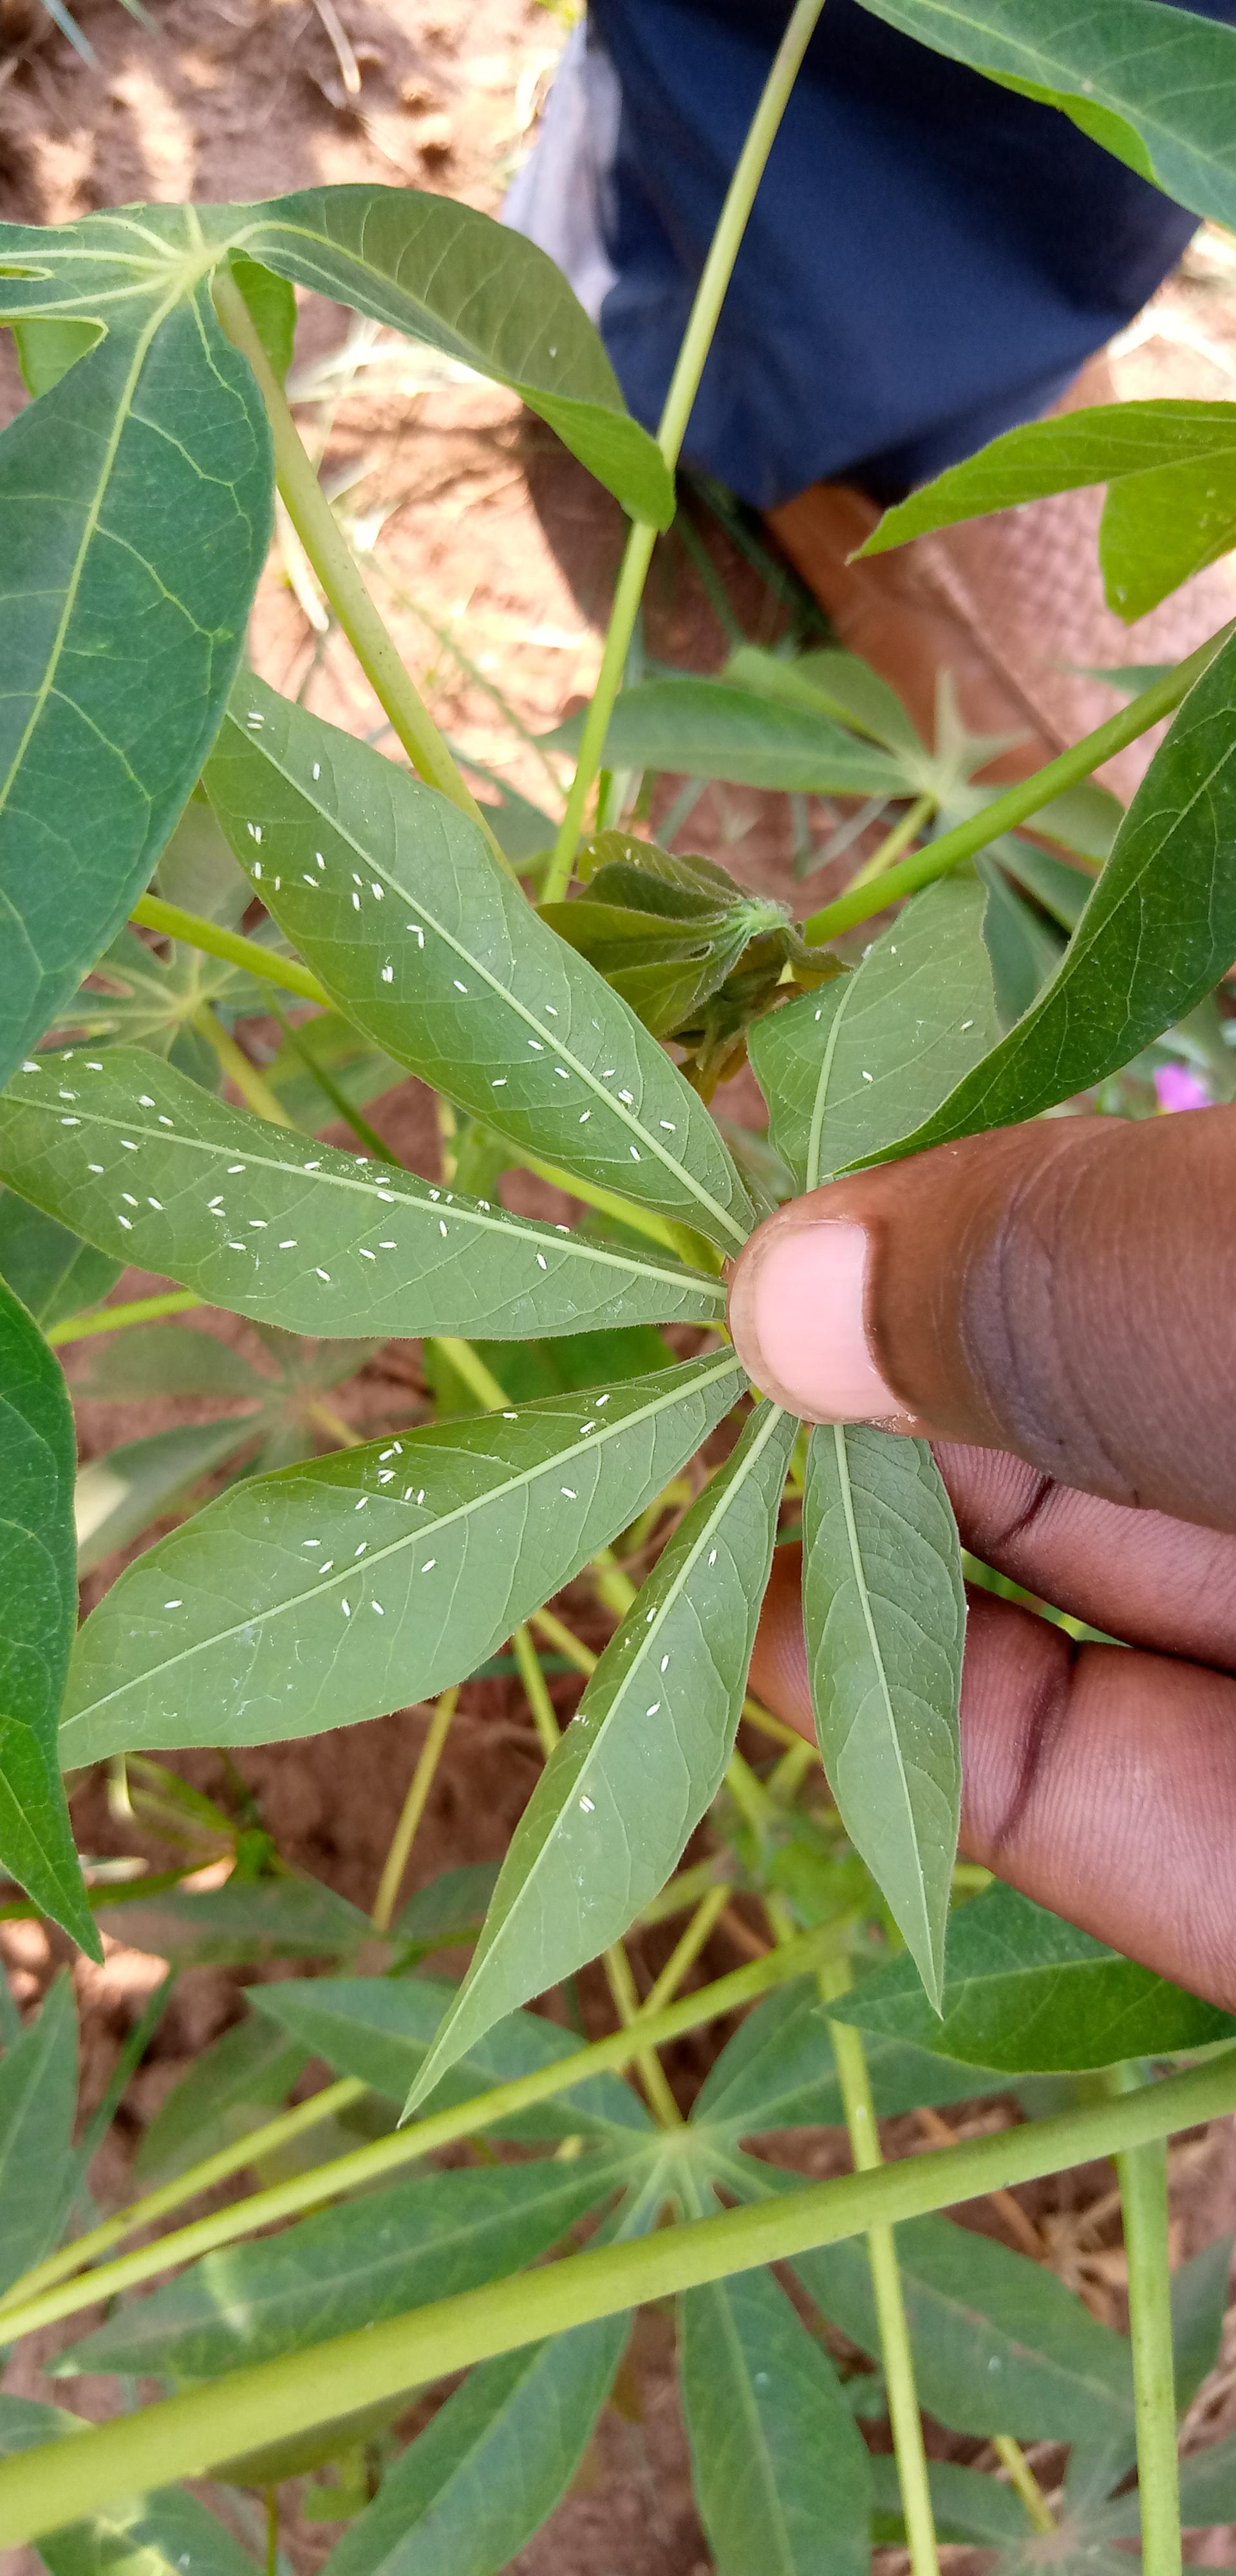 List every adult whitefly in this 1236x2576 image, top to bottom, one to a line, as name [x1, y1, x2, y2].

whitefly [245, 711, 266, 722]
whitefly [246, 721, 265, 734]
whitefly [306, 759, 324, 782]
whitefly [247, 819, 257, 840]
whitefly [254, 824, 263, 846]
whitefly [313, 849, 330, 871]
whitefly [251, 859, 265, 881]
whitefly [348, 869, 366, 888]
whitefly [274, 872, 283, 893]
whitefly [300, 873, 322, 889]
whitefly [375, 882, 386, 898]
whitefly [370, 882, 382, 901]
whitefly [348, 891, 364, 912]
whitefly [404, 921, 426, 934]
whitefly [418, 930, 427, 951]
whitefly [887, 942, 899, 958]
whitefly [386, 961, 398, 984]
whitefly [380, 967, 388, 983]
whitefly [451, 977, 473, 996]
whitefly [543, 1003, 560, 1018]
whitefly [810, 1007, 824, 1023]
whitefly [957, 1017, 981, 1036]
whitefly [525, 1037, 545, 1054]
whitefly [59, 1050, 75, 1065]
whitefly [21, 1059, 44, 1075]
whitefly [84, 1061, 105, 1074]
whitefly [552, 1065, 570, 1081]
whitefly [597, 1067, 618, 1082]
whitefly [859, 1068, 876, 1084]
whitefly [490, 1075, 510, 1091]
whitefly [56, 1087, 75, 1104]
whitefly [141, 1094, 158, 1109]
whitefly [137, 1097, 150, 1108]
whitefly [574, 1108, 596, 1127]
whitefly [58, 1114, 85, 1129]
whitefly [155, 1114, 176, 1130]
whitefly [657, 1117, 680, 1132]
whitefly [118, 1137, 143, 1155]
whitefly [627, 1144, 643, 1163]
whitefly [351, 1155, 370, 1170]
whitefly [302, 1159, 323, 1173]
whitefly [223, 1160, 248, 1176]
whitefly [82, 1162, 108, 1176]
whitefly [373, 1175, 395, 1186]
whitefly [375, 1189, 395, 1205]
whitefly [430, 1189, 441, 1201]
whitefly [120, 1190, 141, 1209]
whitefly [205, 1193, 226, 1211]
whitefly [444, 1193, 456, 1206]
whitefly [146, 1195, 167, 1211]
whitefly [474, 1197, 483, 1211]
whitefly [483, 1199, 491, 1213]
whitefly [209, 1207, 228, 1220]
whitefly [117, 1212, 134, 1232]
whitefly [247, 1218, 268, 1229]
whitefly [436, 1218, 449, 1241]
whitefly [550, 1222, 575, 1236]
whitefly [276, 1234, 300, 1251]
whitefly [376, 1237, 399, 1252]
whitefly [227, 1239, 248, 1256]
whitefly [357, 1247, 379, 1262]
whitefly [534, 1251, 552, 1271]
whitefly [312, 1265, 334, 1286]
whitefly [592, 1390, 612, 1410]
whitefly [500, 1410, 520, 1421]
whitefly [577, 1419, 599, 1435]
whitefly [391, 1440, 409, 1455]
whitefly [375, 1447, 395, 1460]
whitefly [376, 1466, 389, 1475]
whitefly [380, 1470, 397, 1486]
whitefly [401, 1484, 415, 1504]
whitefly [557, 1485, 579, 1501]
whitefly [415, 1488, 429, 1508]
whitefly [353, 1492, 371, 1513]
whitefly [298, 1534, 323, 1549]
whitefly [351, 1540, 370, 1558]
whitefly [704, 1546, 722, 1573]
whitefly [419, 1556, 439, 1575]
whitefly [315, 1558, 337, 1575]
whitefly [339, 1595, 355, 1620]
whitefly [161, 1598, 183, 1609]
whitefly [368, 1598, 385, 1618]
whitefly [643, 1605, 659, 1627]
whitefly [659, 1653, 672, 1675]
whitefly [645, 1700, 662, 1720]
whitefly [581, 1795, 596, 1811]
whitefly [577, 1799, 589, 1814]